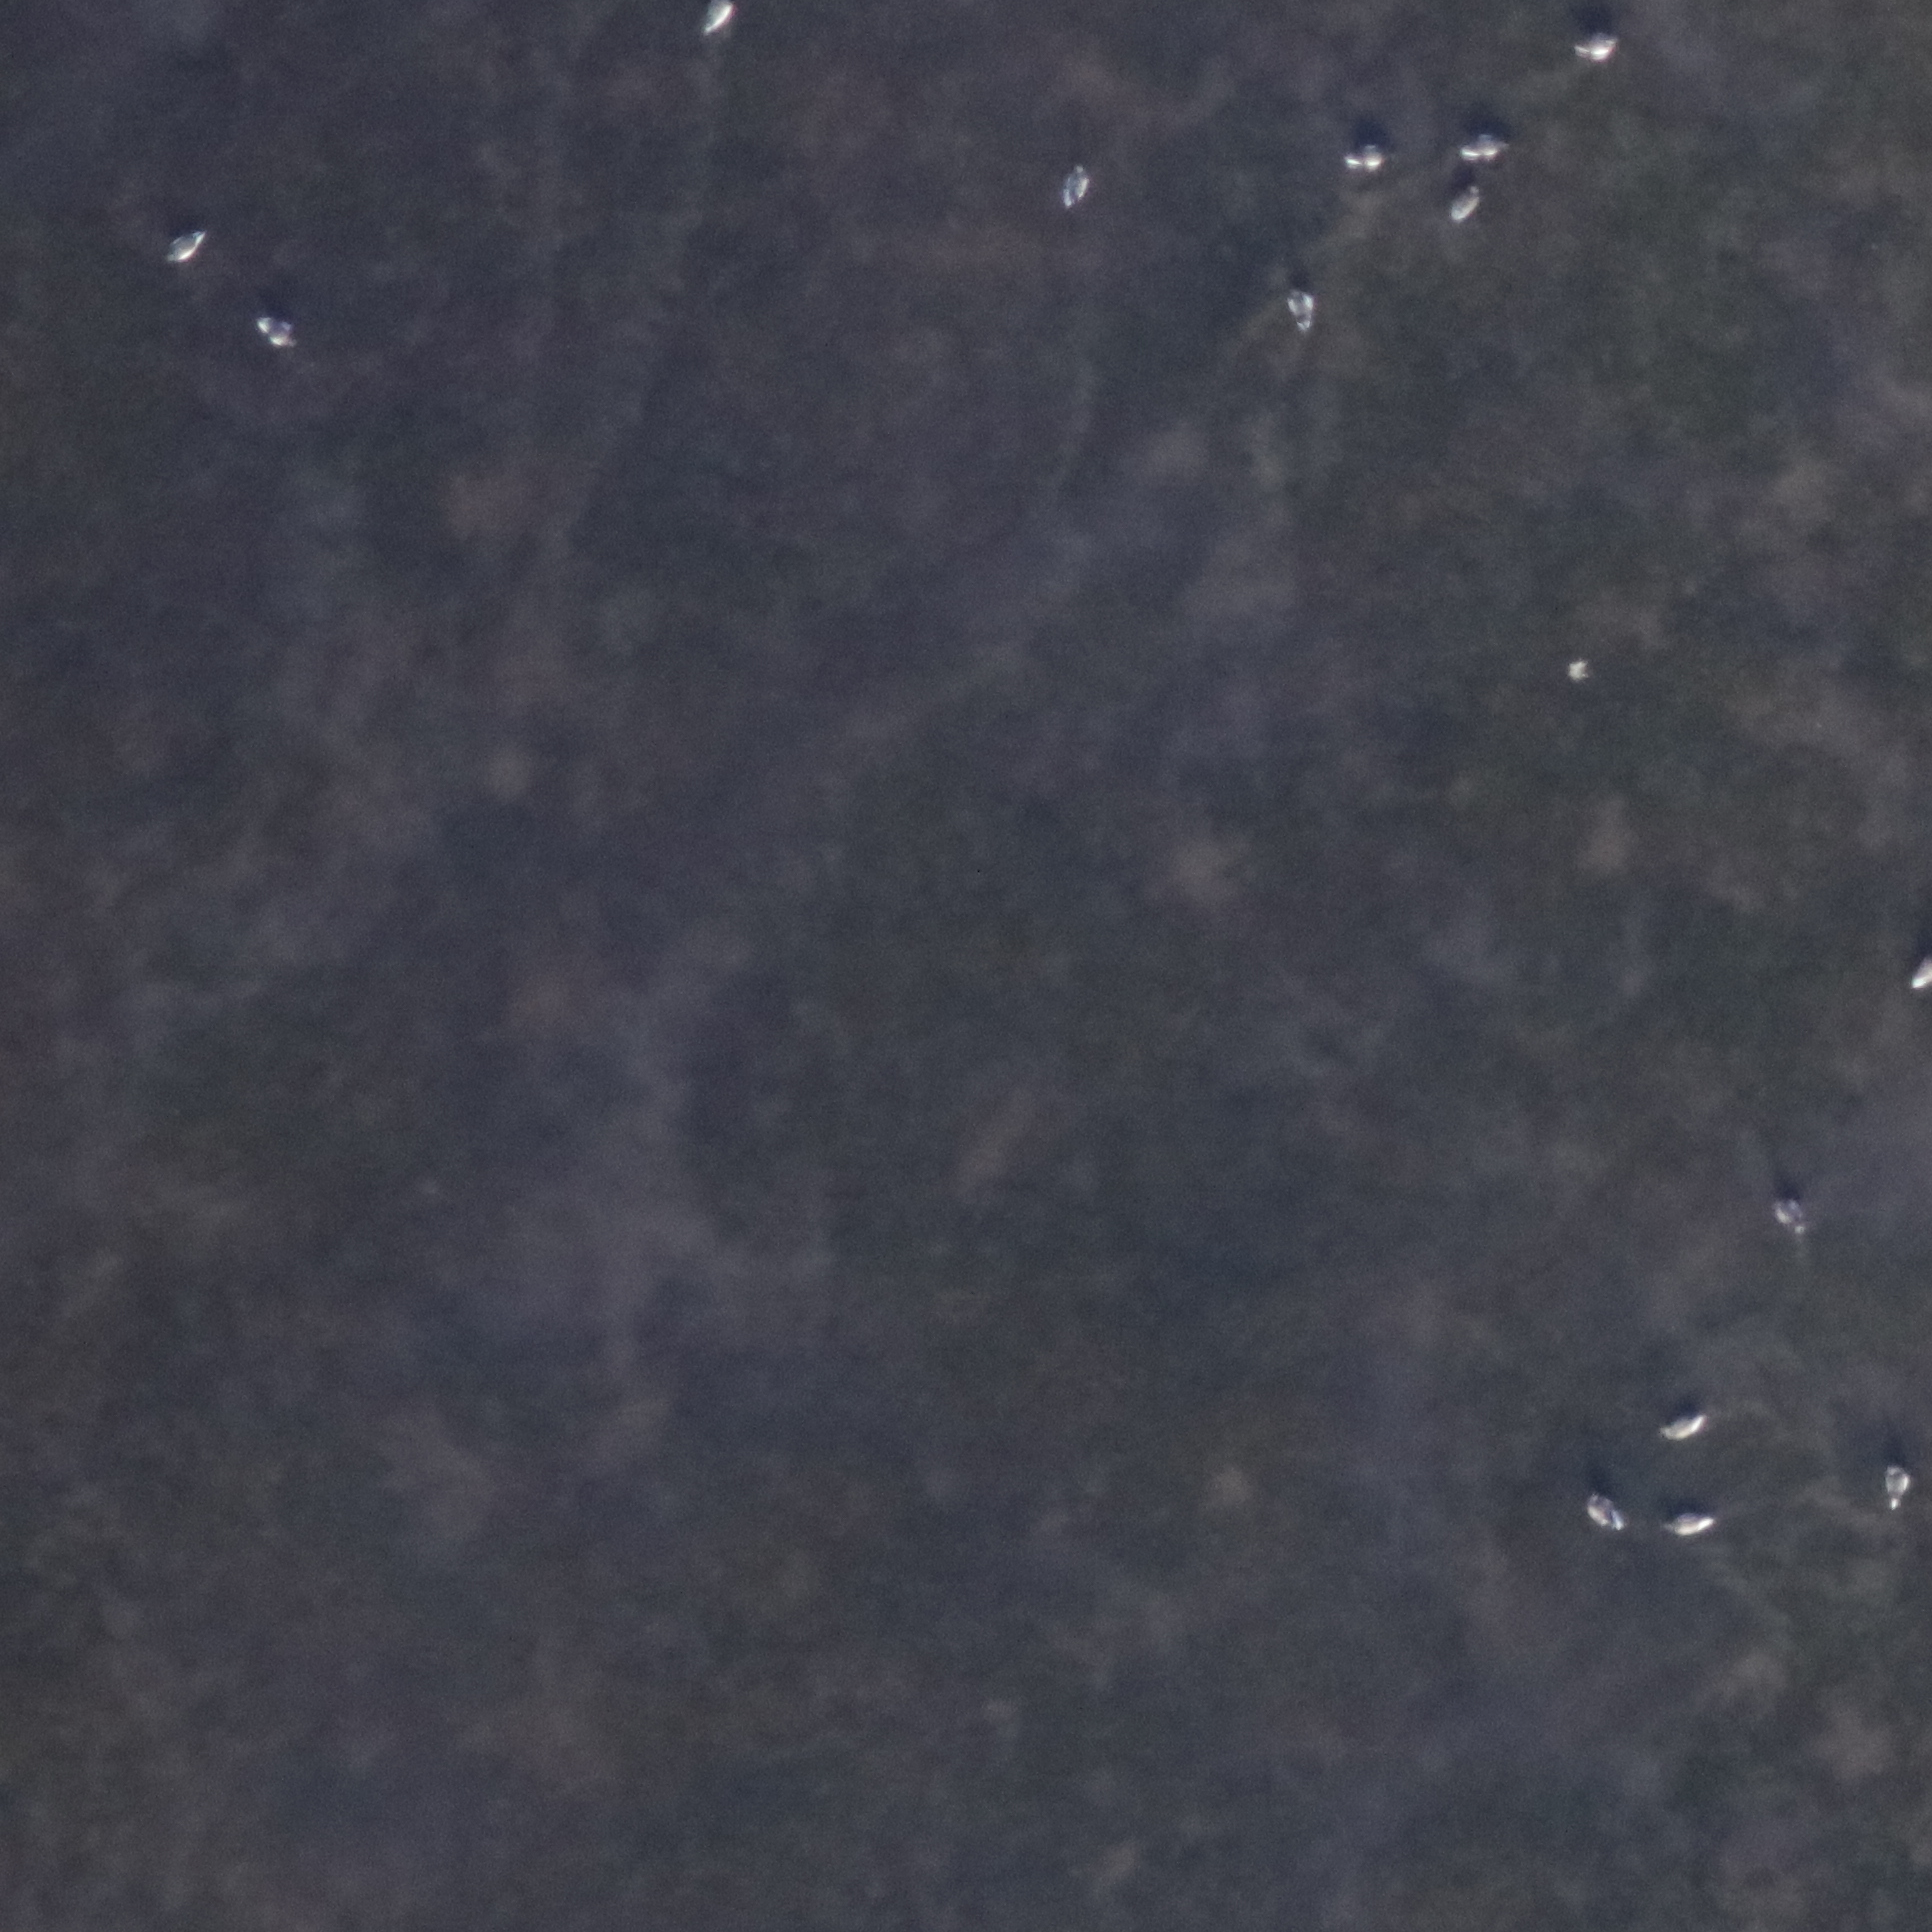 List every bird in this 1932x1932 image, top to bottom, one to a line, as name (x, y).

brant (720, 13)
brant (1600, 45)
brant (1485, 149)
brant (1367, 157)
brant (1074, 183)
brant (1466, 207)
brant (186, 248)
brant (1300, 307)
brant (279, 332)
brant (1929, 969)
brant (1788, 1208)
brant (1680, 1432)
brant (1895, 1484)
brant (1603, 1510)
brant (1696, 1525)